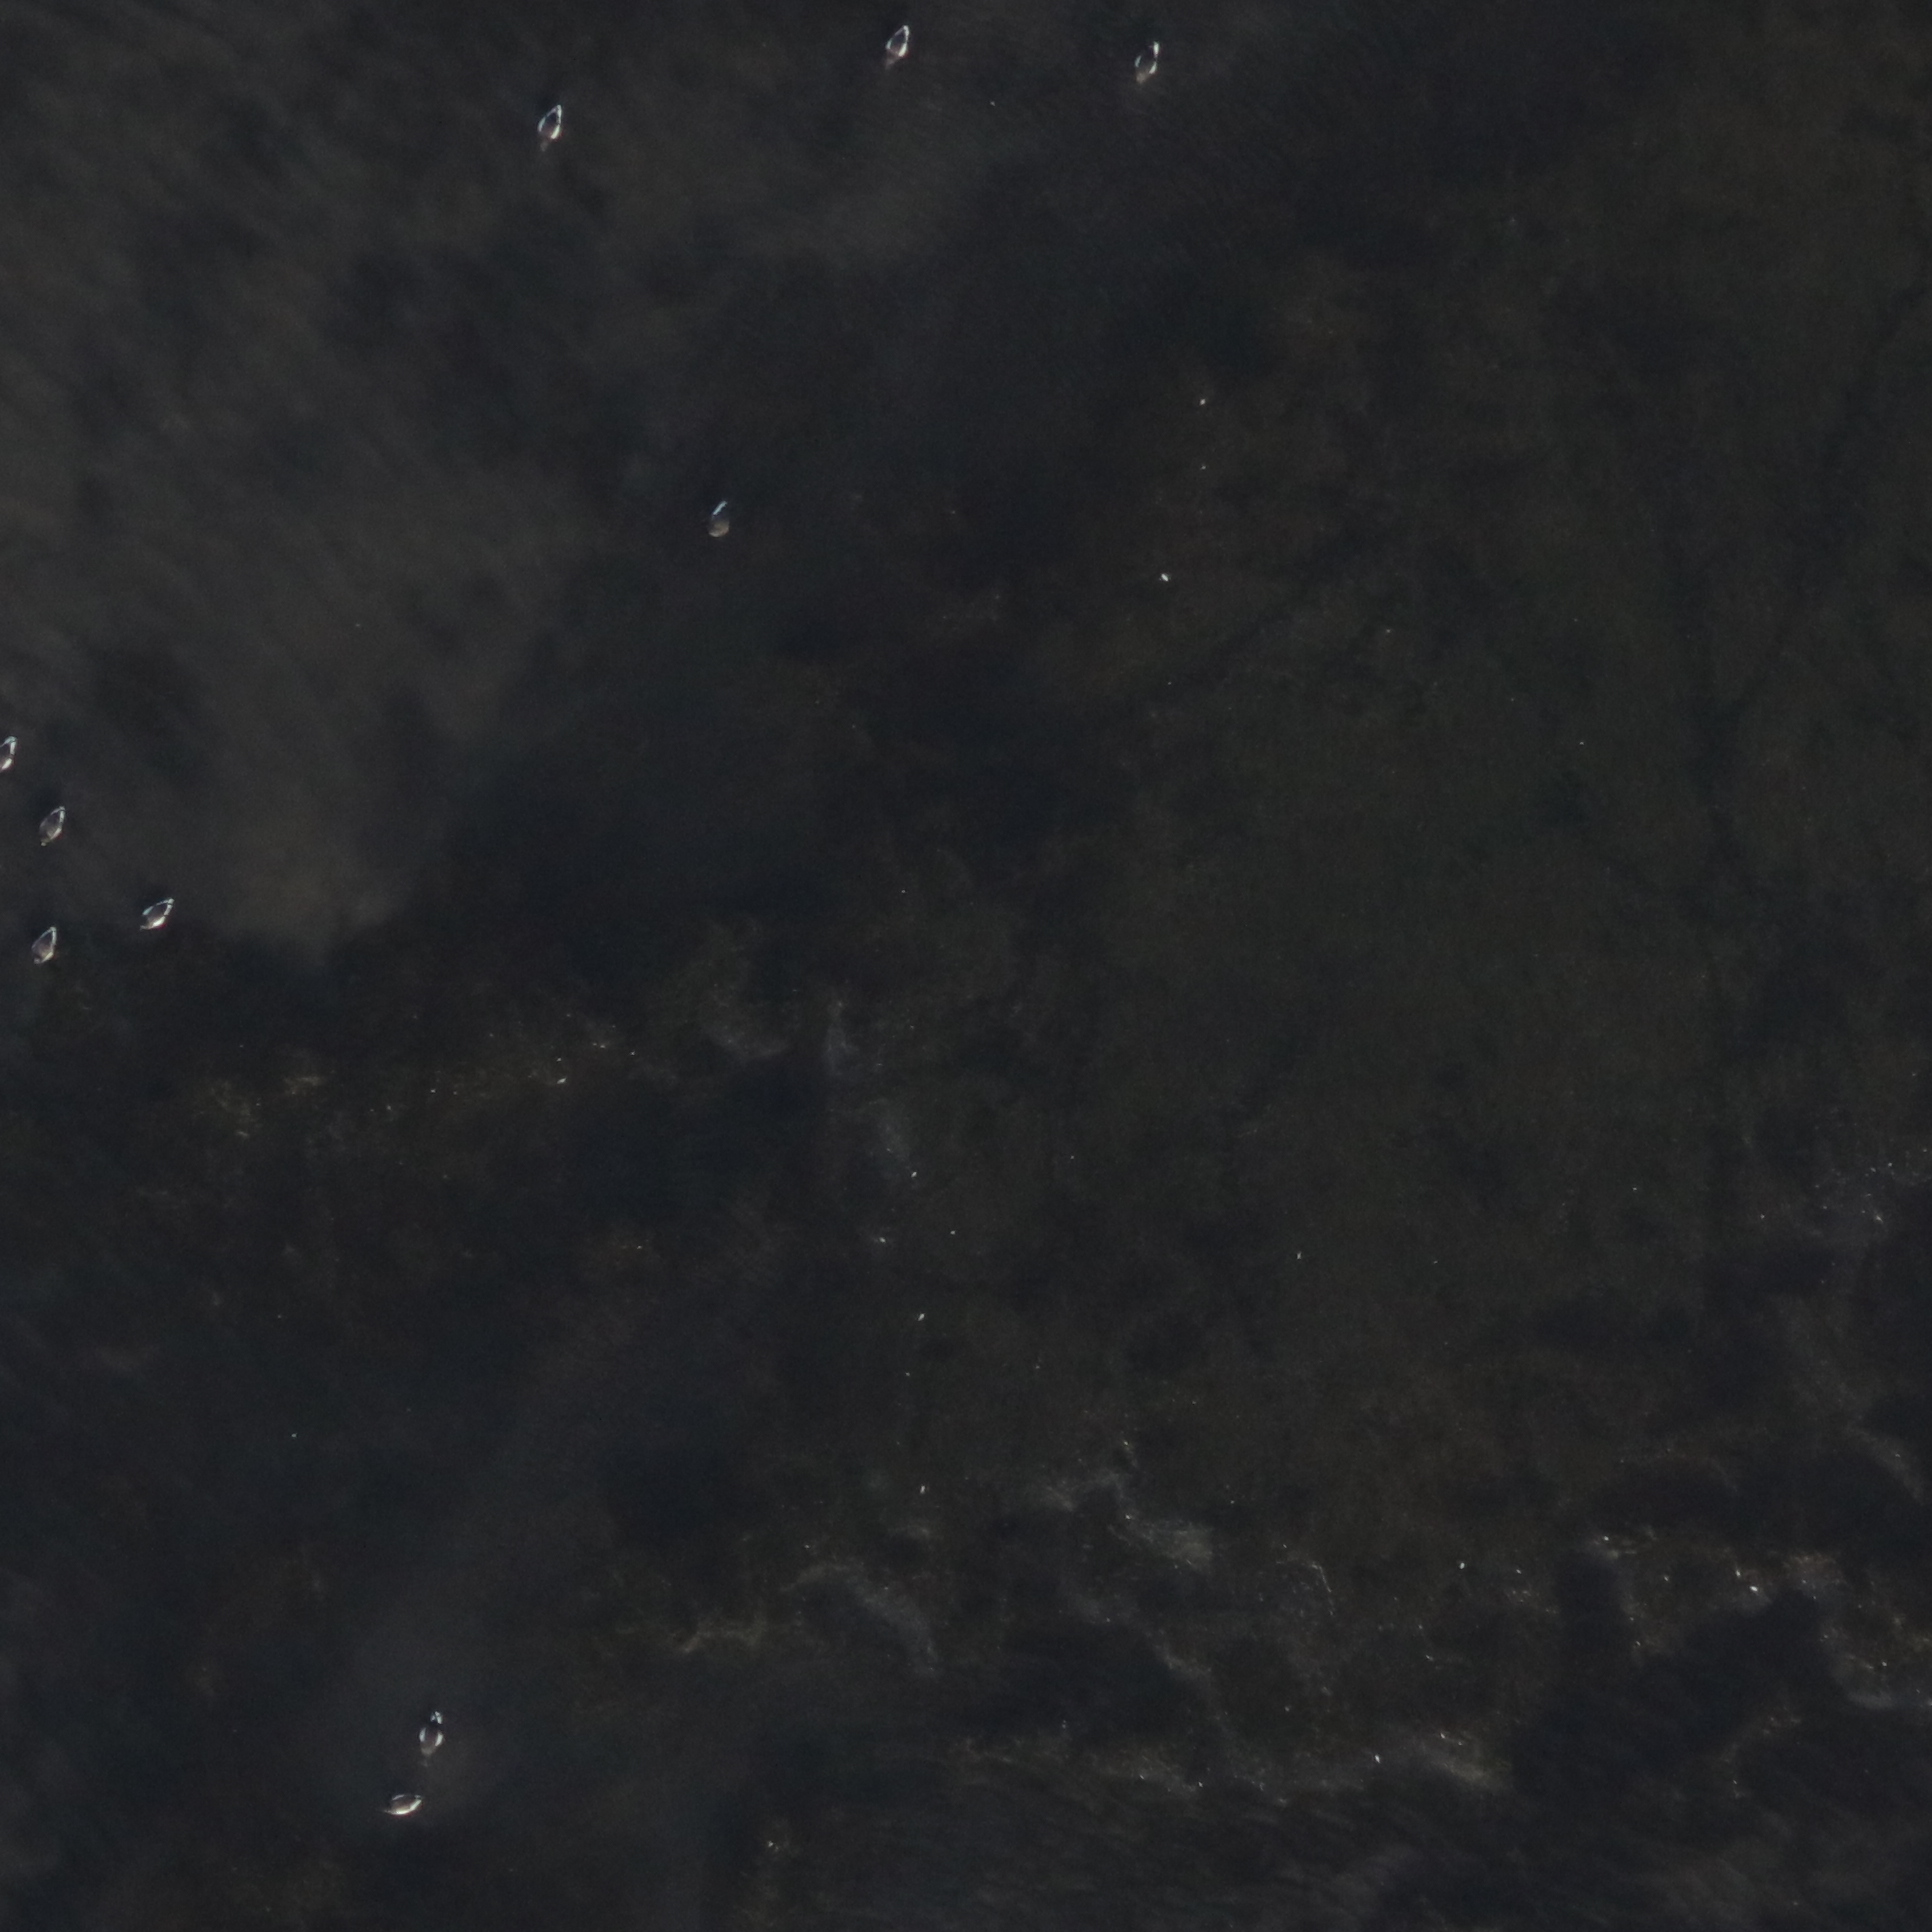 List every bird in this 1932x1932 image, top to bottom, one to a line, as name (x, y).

brant (897, 47)
brant (1153, 57)
brant (549, 127)
brant (724, 517)
brant (0, 756)
brant (50, 824)
brant (153, 913)
brant (44, 947)
brant (431, 1735)
brant (403, 1805)